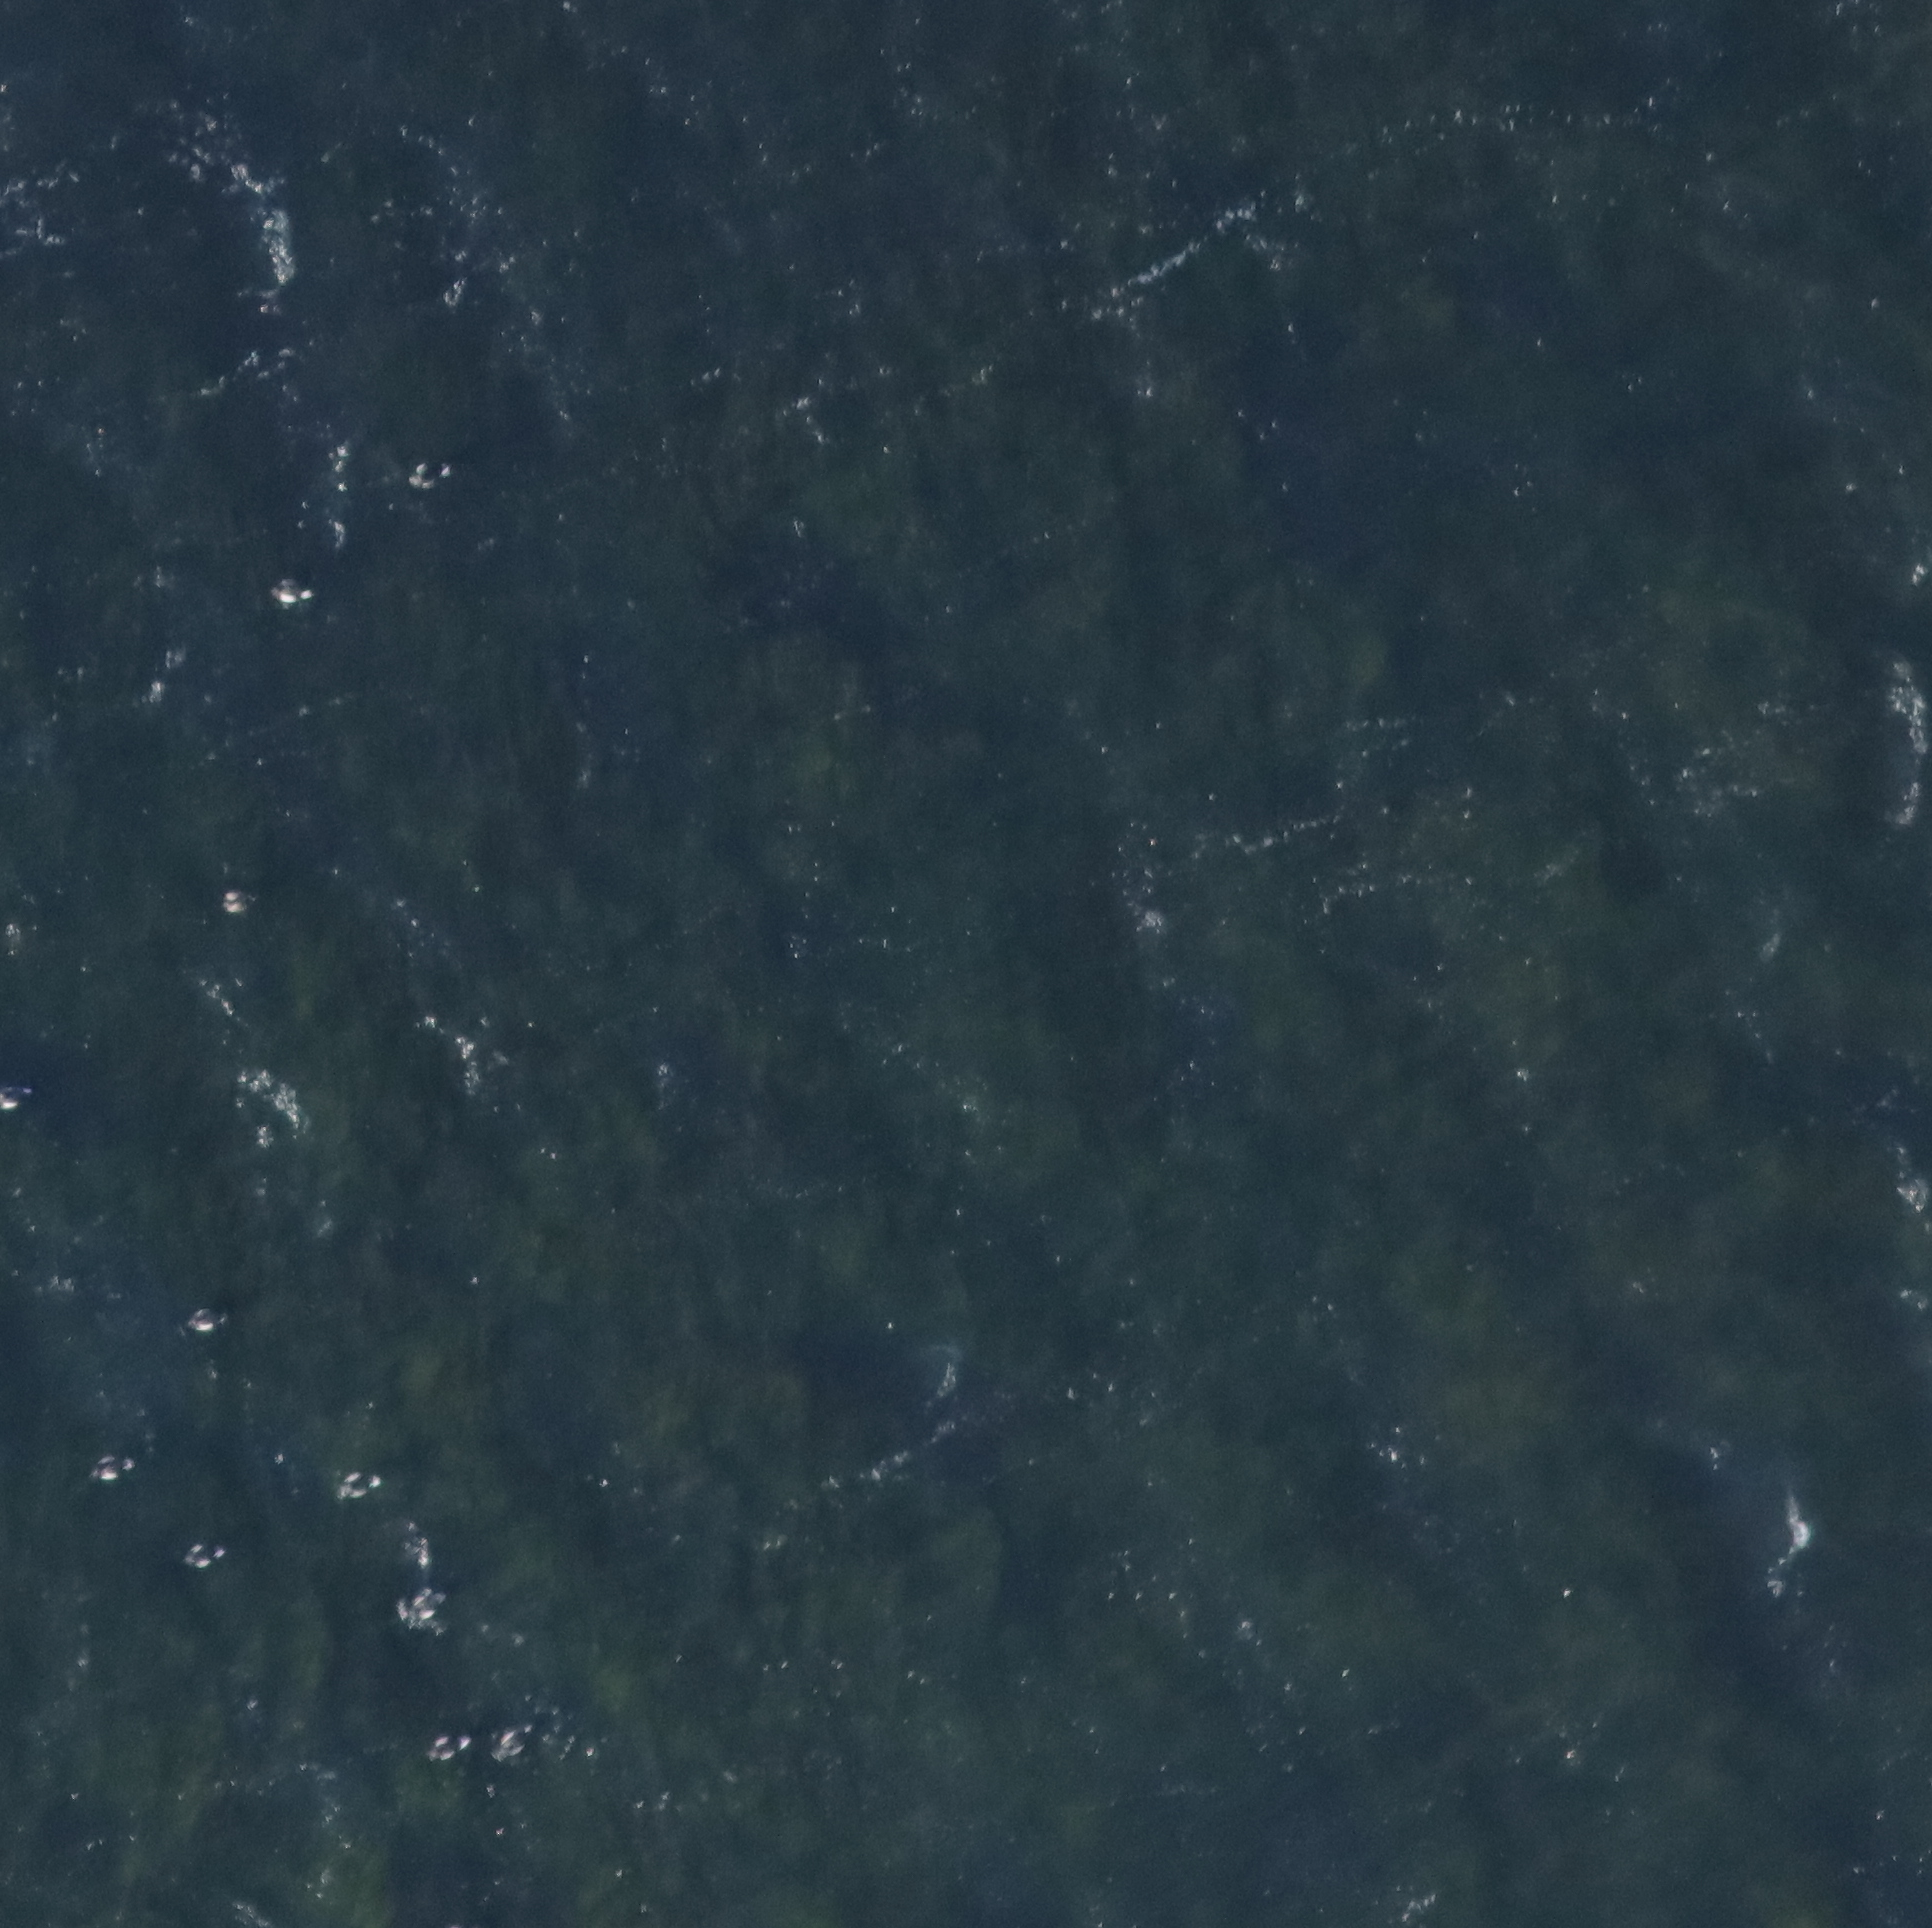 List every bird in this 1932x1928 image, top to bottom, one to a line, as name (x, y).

brant (429, 474)
brant (288, 591)
brant (235, 903)
brant (13, 1094)
brant (206, 1317)
brant (108, 1467)
brant (356, 1489)
brant (205, 1560)
brant (420, 1610)
brant (518, 1742)
brant (450, 1748)